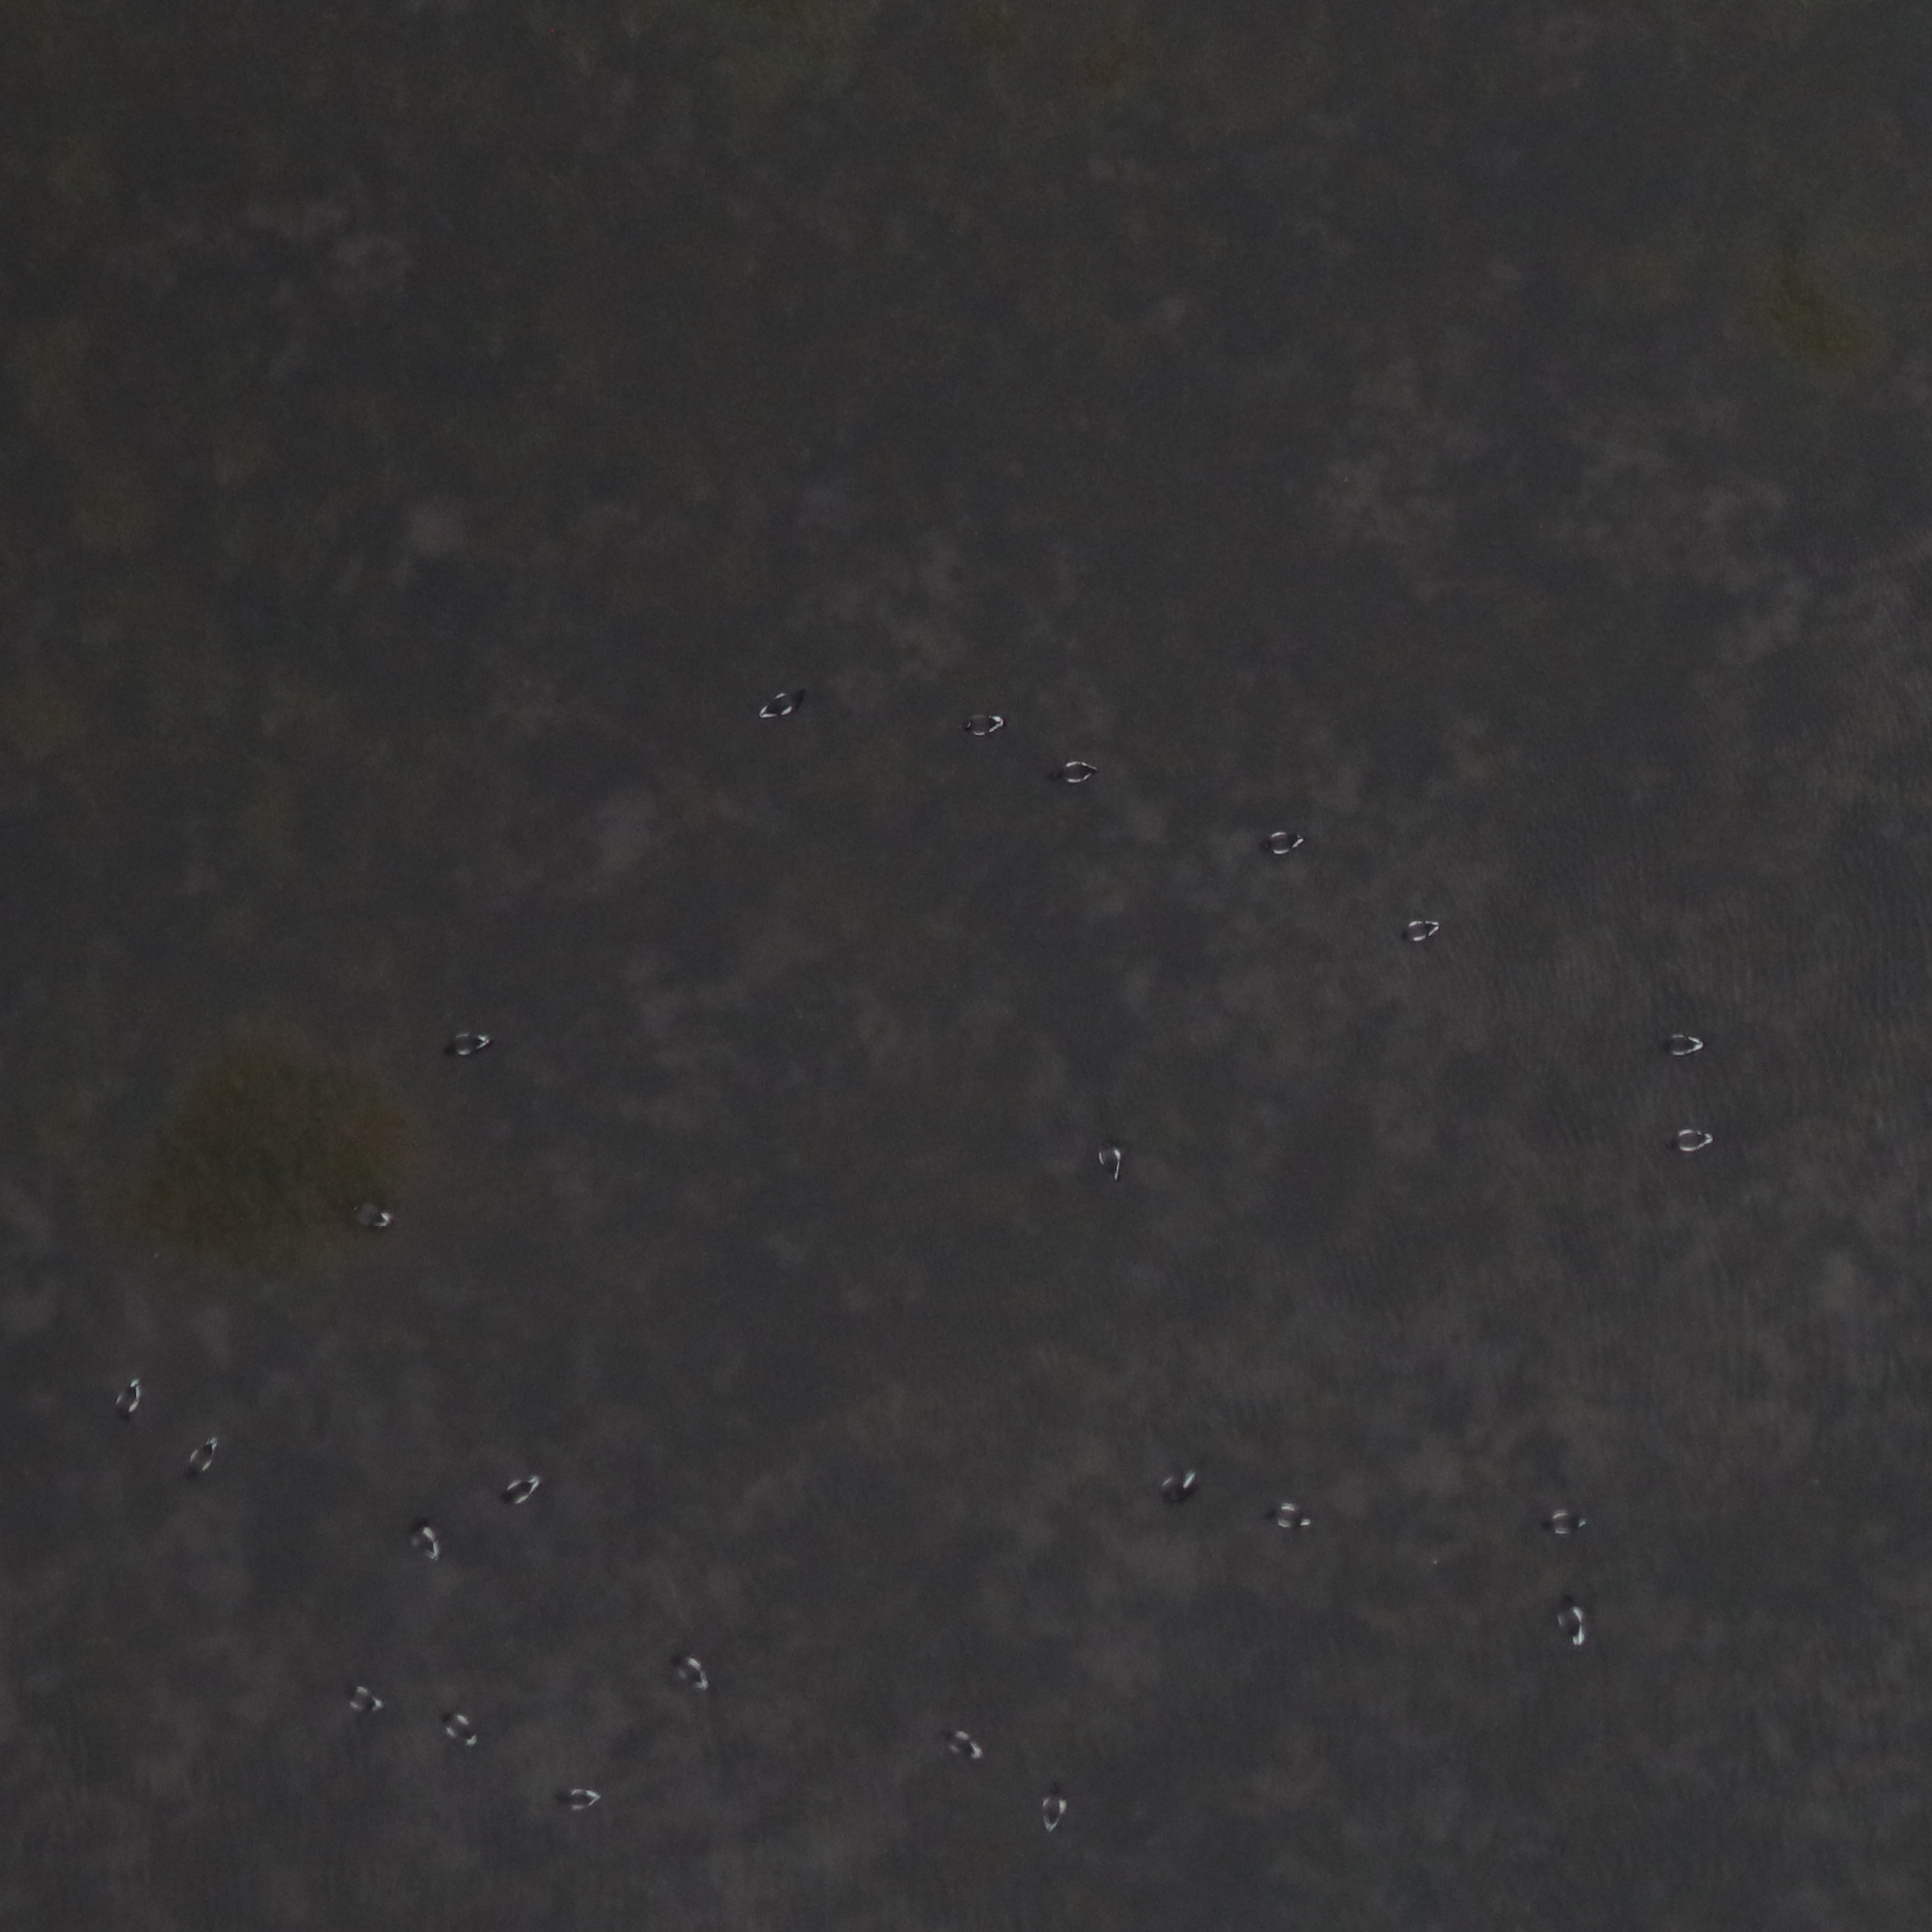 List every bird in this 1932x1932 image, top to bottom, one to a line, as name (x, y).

brant (782, 706)
brant (982, 726)
brant (1076, 774)
brant (1282, 843)
brant (1419, 931)
brant (1682, 1044)
brant (466, 1045)
brant (1690, 1139)
brant (1119, 1158)
brant (369, 1223)
brant (130, 1400)
brant (201, 1458)
brant (1173, 1487)
brant (520, 1490)
brant (1293, 1512)
brant (1559, 1516)
brant (426, 1540)
brant (1573, 1622)
brant (693, 1673)
brant (366, 1702)
brant (460, 1725)
brant (968, 1744)
brant (579, 1800)
brant (1052, 1809)